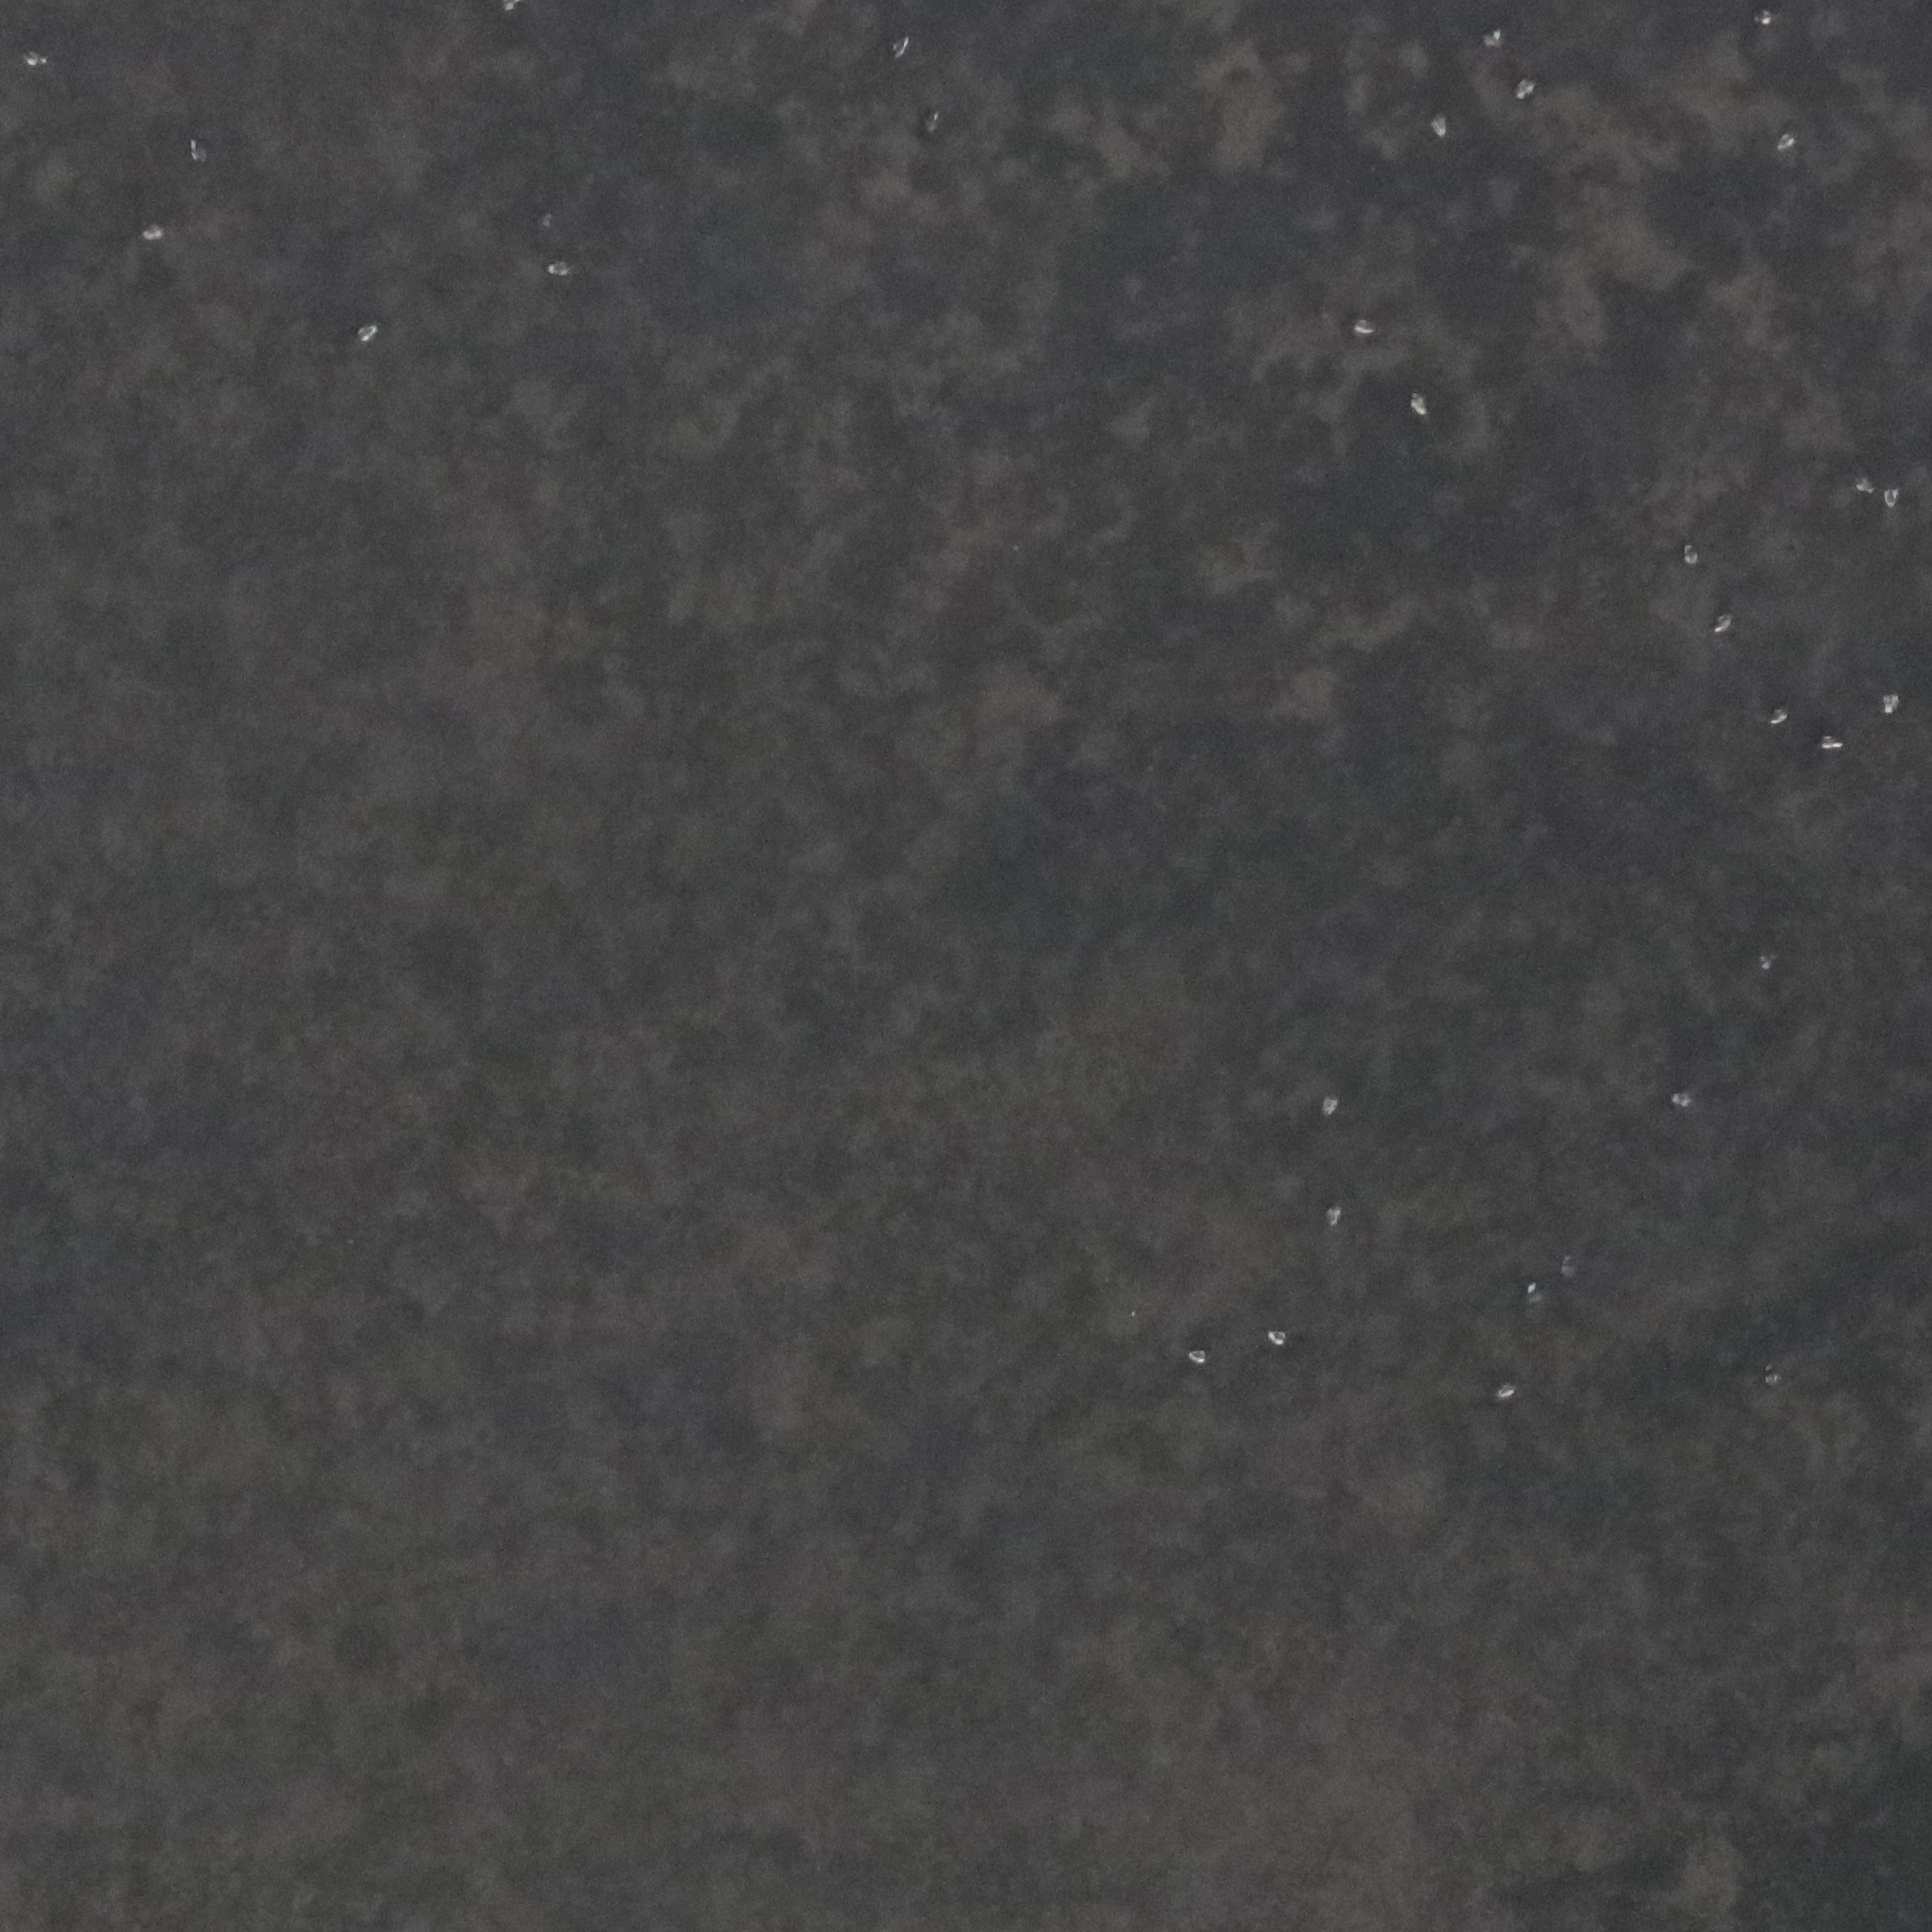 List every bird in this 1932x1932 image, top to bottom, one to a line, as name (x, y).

brant (1755, 17)
brant (1494, 36)
brant (896, 49)
brant (28, 57)
brant (1529, 89)
brant (942, 117)
brant (1444, 122)
brant (1791, 135)
brant (194, 144)
brant (149, 232)
brant (562, 267)
brant (368, 329)
brant (1367, 332)
brant (1417, 405)
brant (1868, 483)
brant (1887, 504)
brant (1692, 551)
brant (1725, 623)
brant (1898, 704)
brant (1779, 713)
brant (1833, 742)
brant (1766, 965)
brant (1682, 1099)
brant (1337, 1109)
brant (1330, 1216)
brant (1571, 1266)
brant (1531, 1292)
brant (1279, 1337)
brant (1198, 1357)
brant (1779, 1368)
brant (1499, 1392)